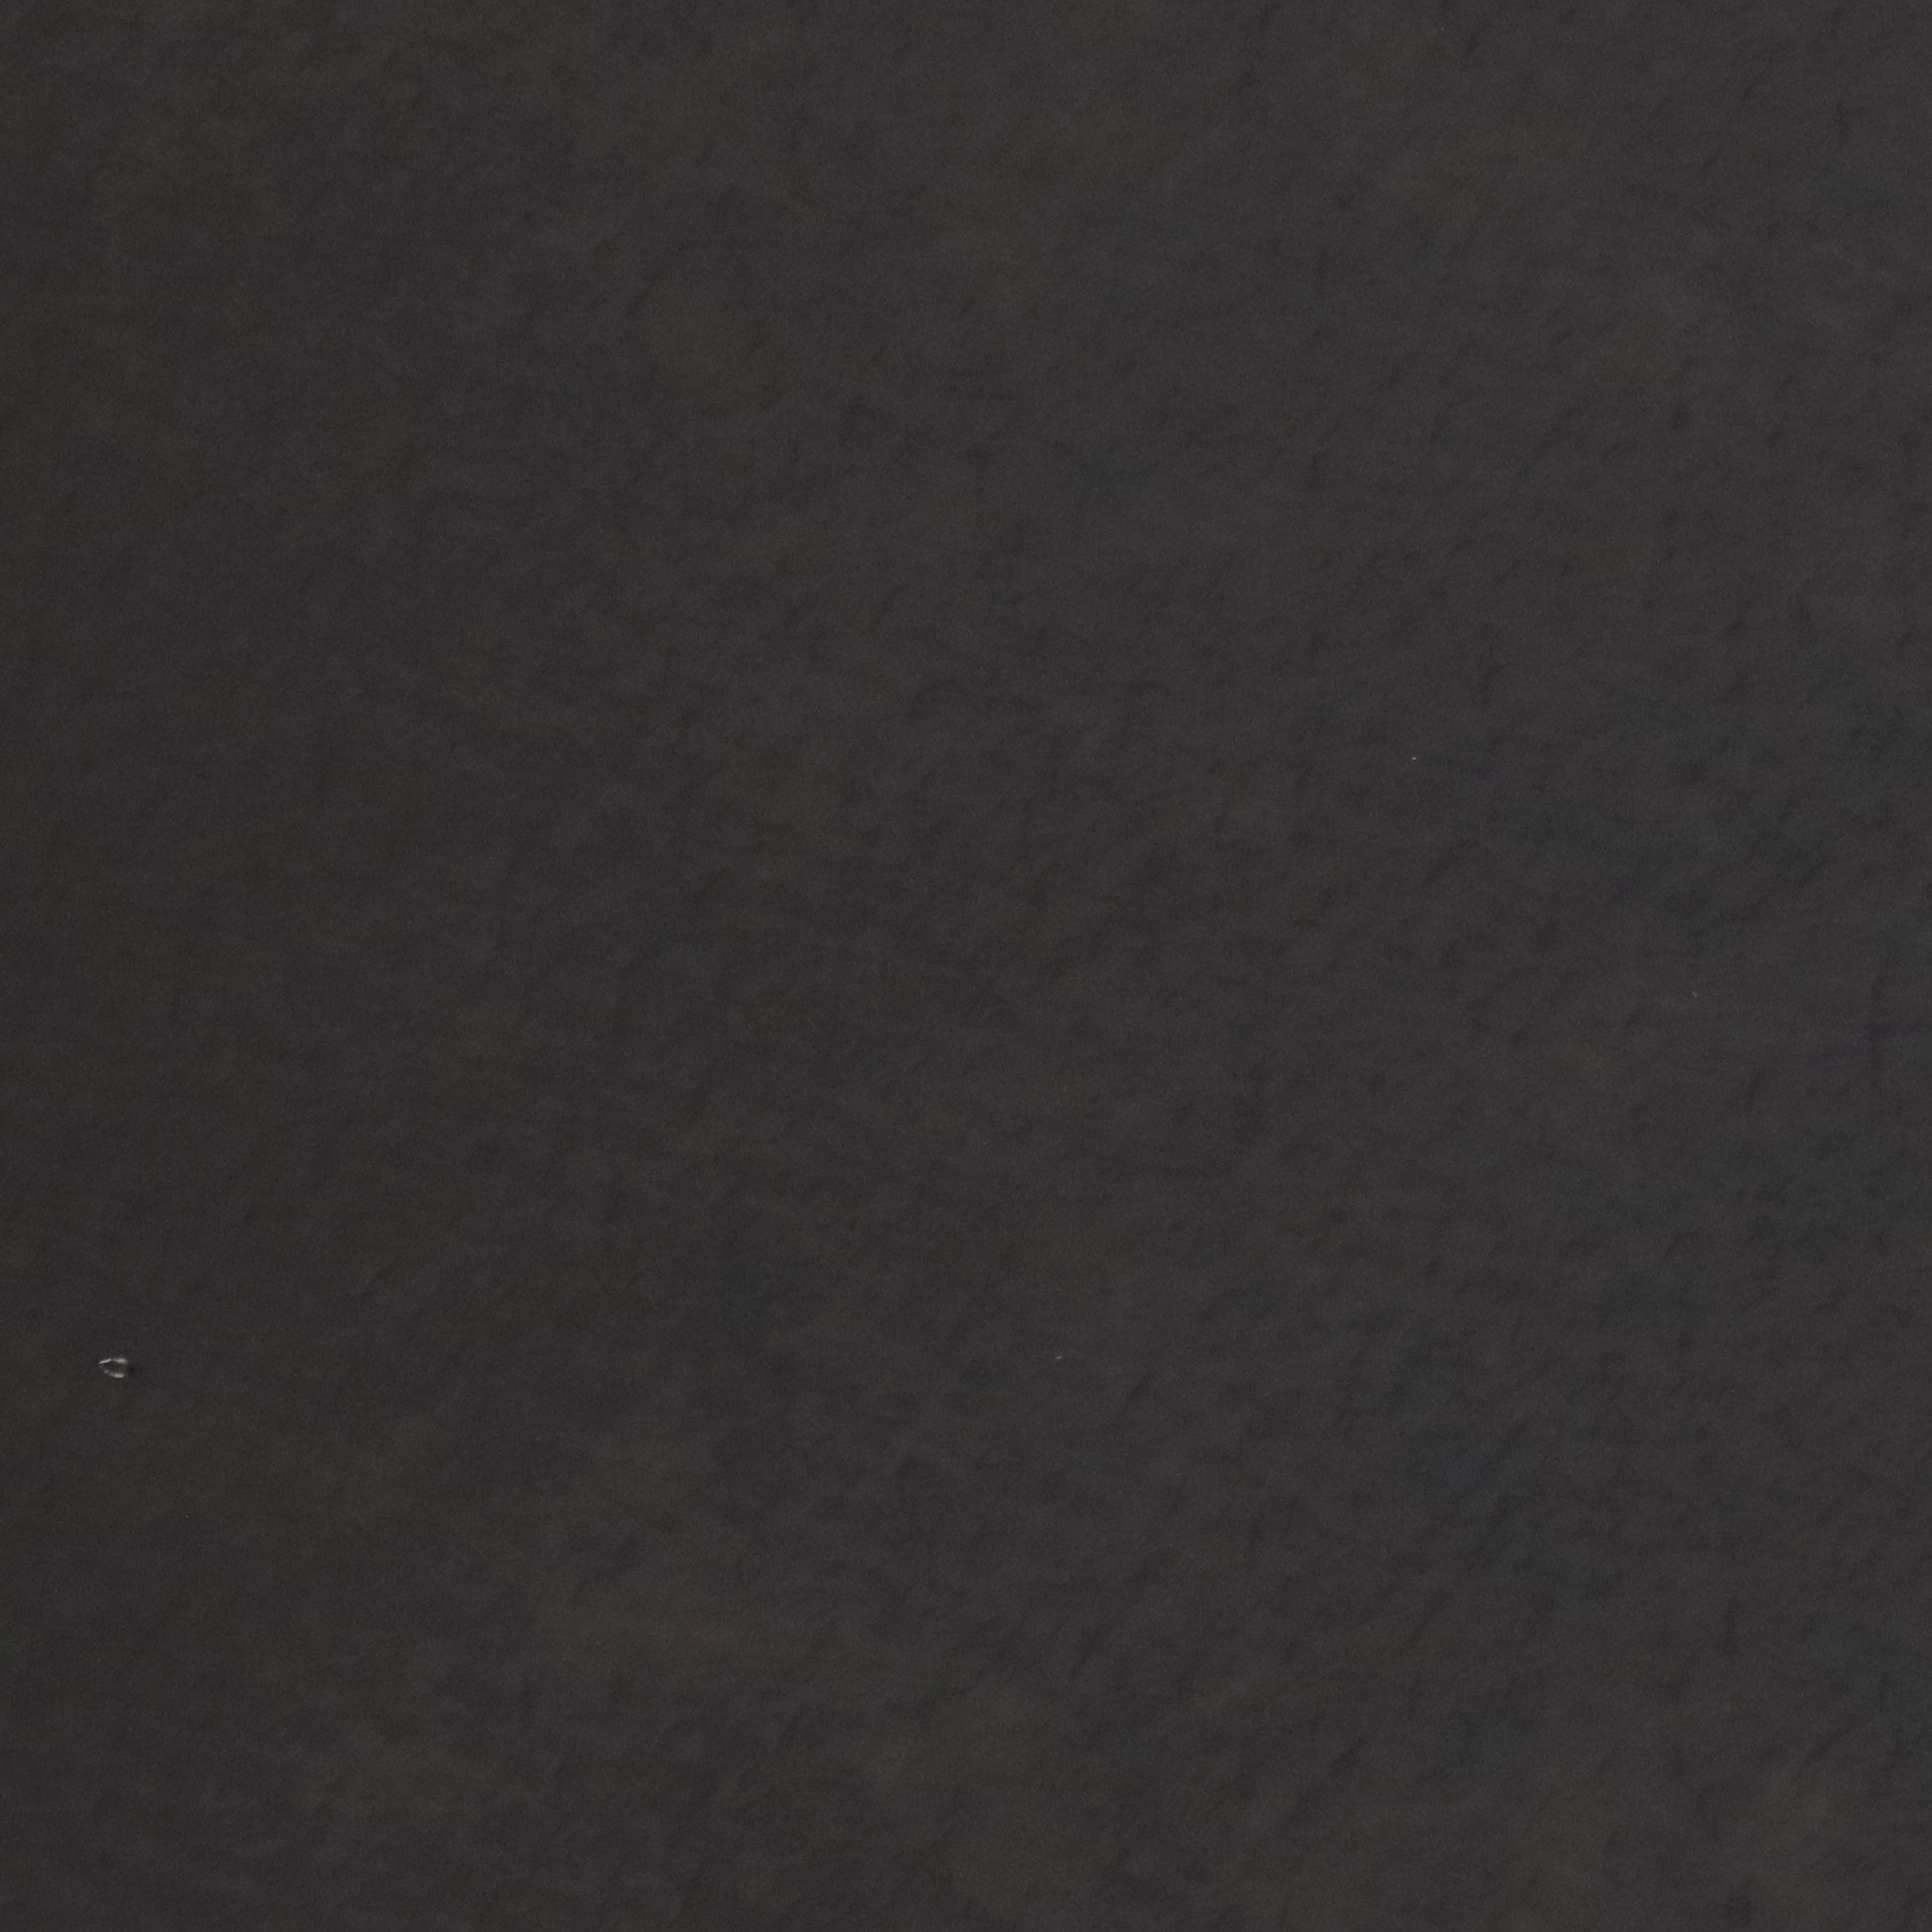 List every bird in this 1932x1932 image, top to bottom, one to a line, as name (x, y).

brant (118, 1366)